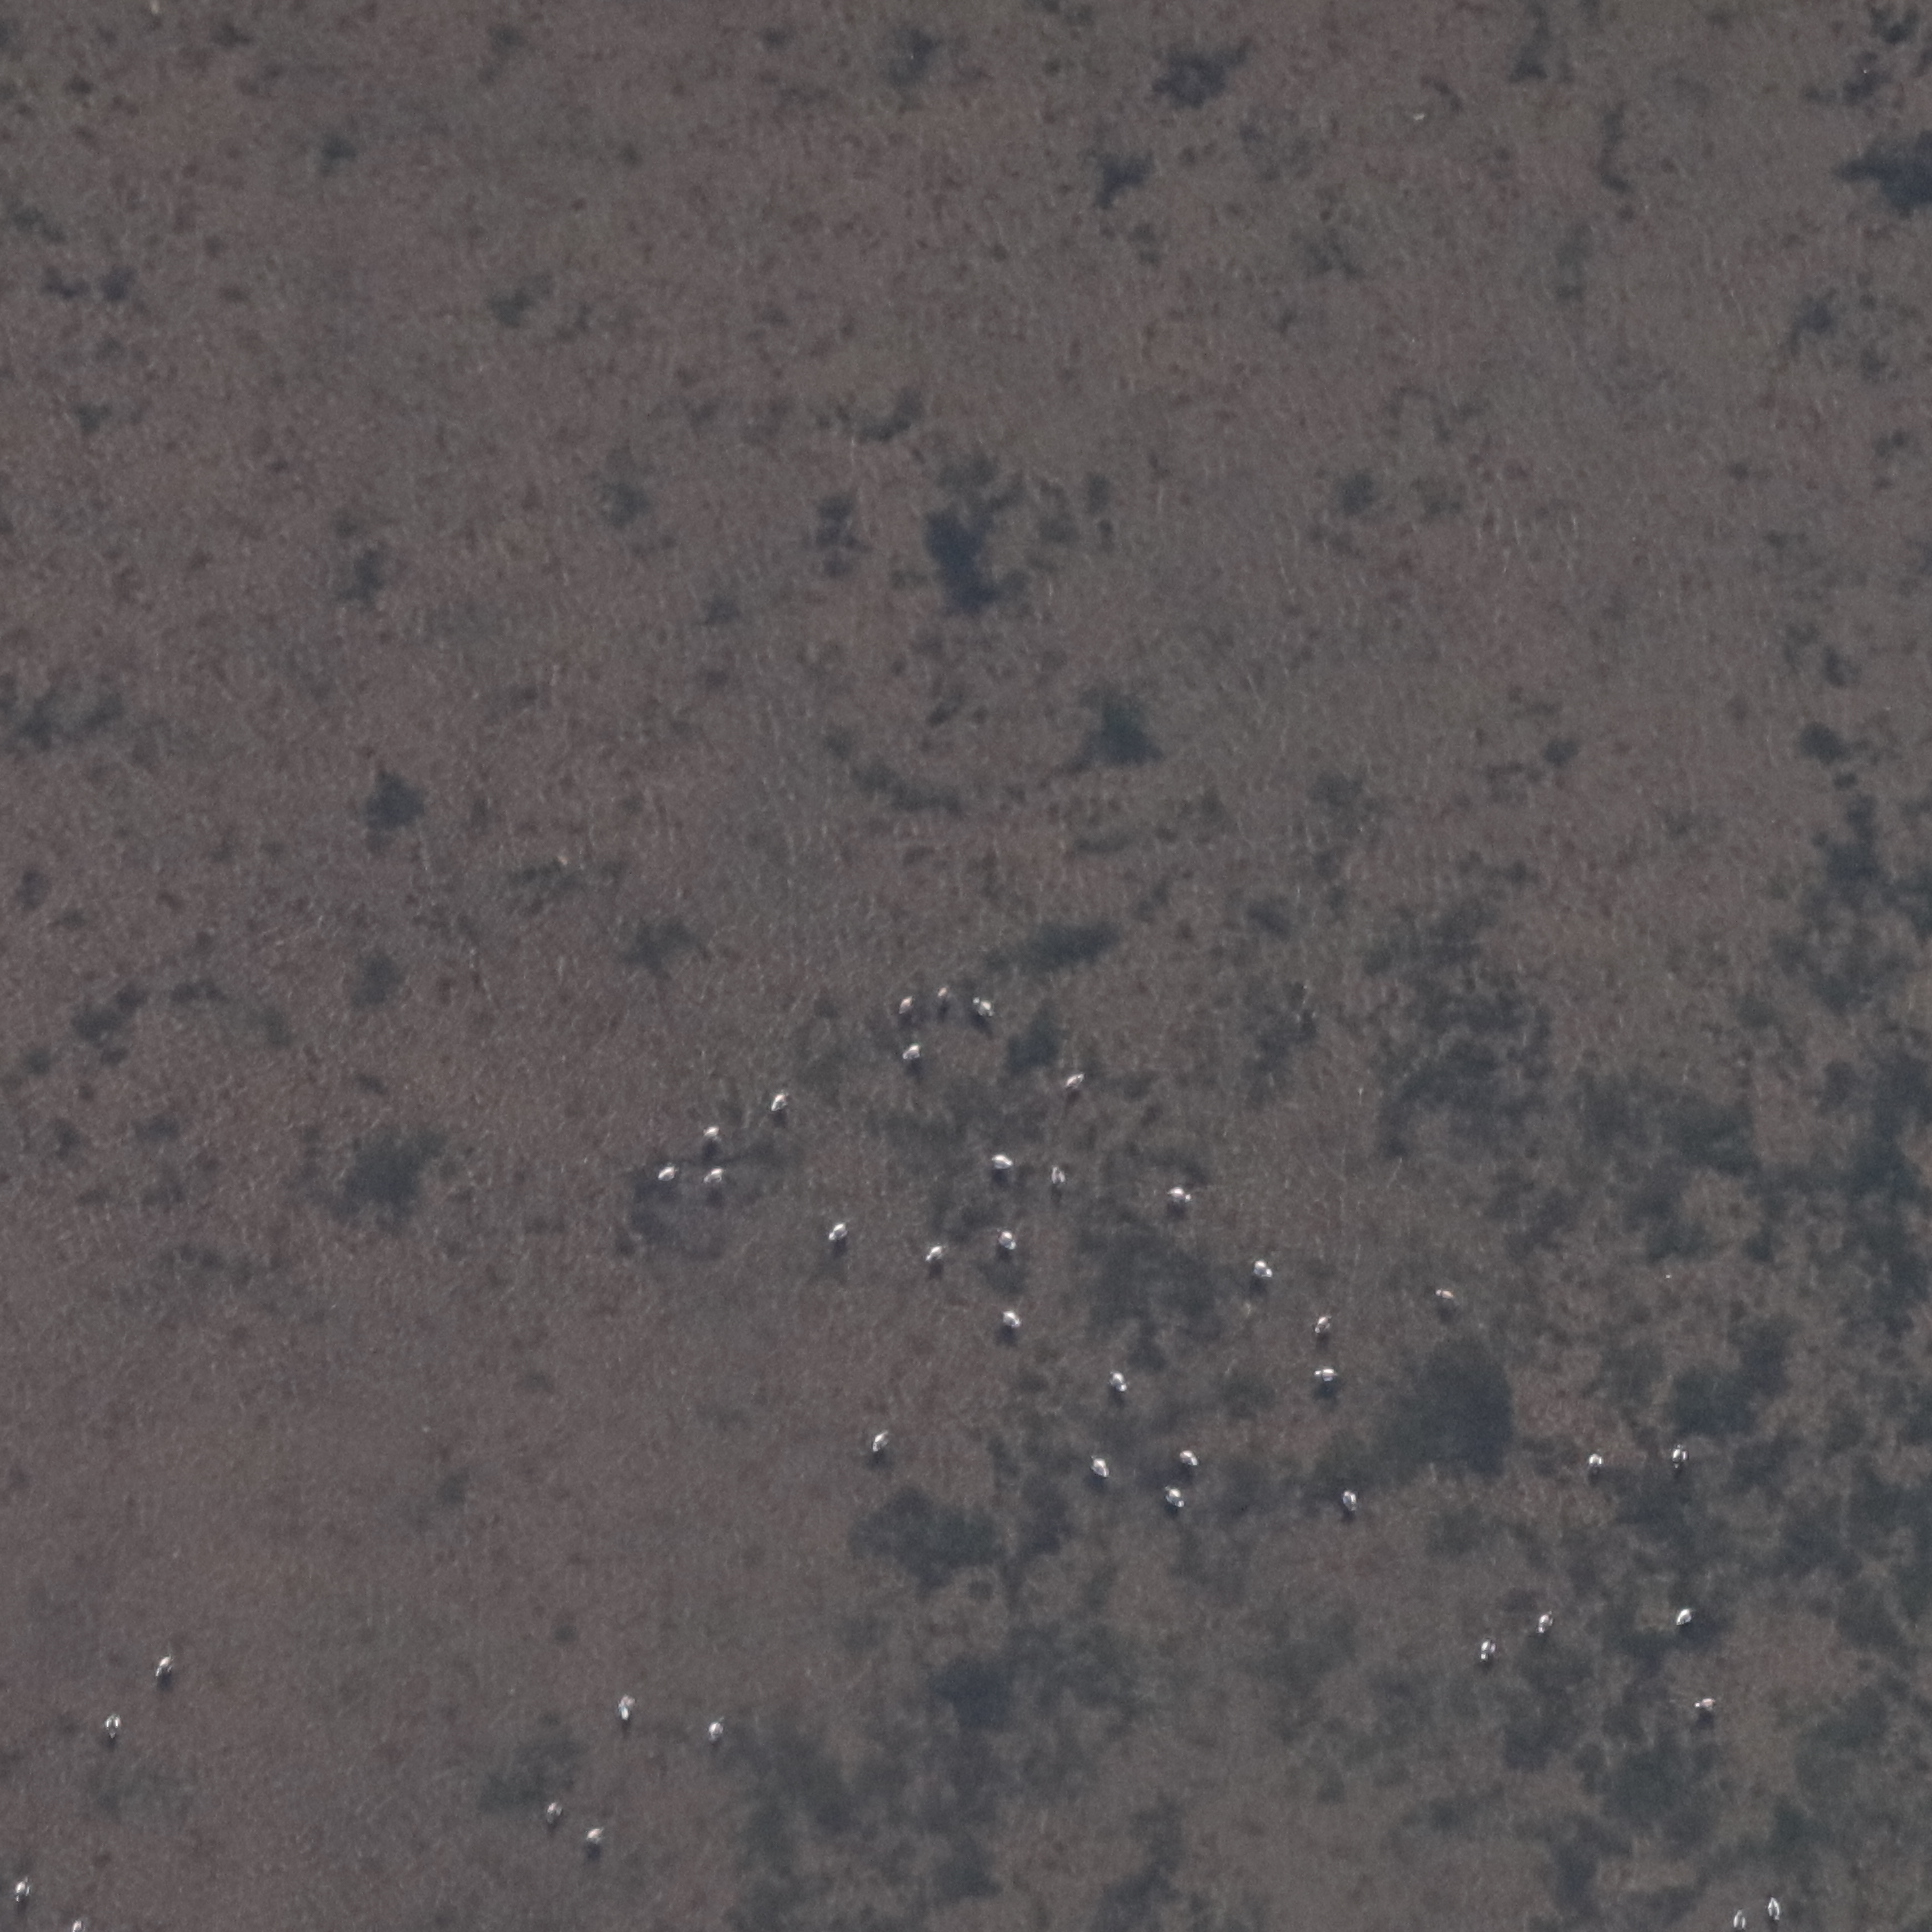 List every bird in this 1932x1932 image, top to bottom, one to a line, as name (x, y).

brant (945, 1003)
brant (908, 1007)
brant (984, 1009)
brant (915, 1051)
brant (1076, 1083)
brant (783, 1099)
brant (719, 1130)
brant (1006, 1168)
brant (670, 1171)
brant (717, 1171)
brant (1068, 1188)
brant (1185, 1200)
brant (846, 1237)
brant (1007, 1239)
brant (942, 1257)
brant (1273, 1270)
brant (1450, 1289)
brant (1325, 1318)
brant (1012, 1334)
brant (1328, 1371)
brant (1122, 1372)
brant (881, 1447)
brant (1681, 1449)
brant (1595, 1457)
brant (1103, 1461)
brant (1194, 1464)
brant (1178, 1498)
brant (1360, 1503)
brant (1692, 1618)
brant (1542, 1621)
brant (1495, 1645)
brant (176, 1672)
brant (1708, 1709)
brant (622, 1714)
brant (118, 1718)
brant (720, 1734)
brant (559, 1808)
brant (610, 1827)
brant (21, 1891)
brant (1781, 1911)
brant (1747, 1921)